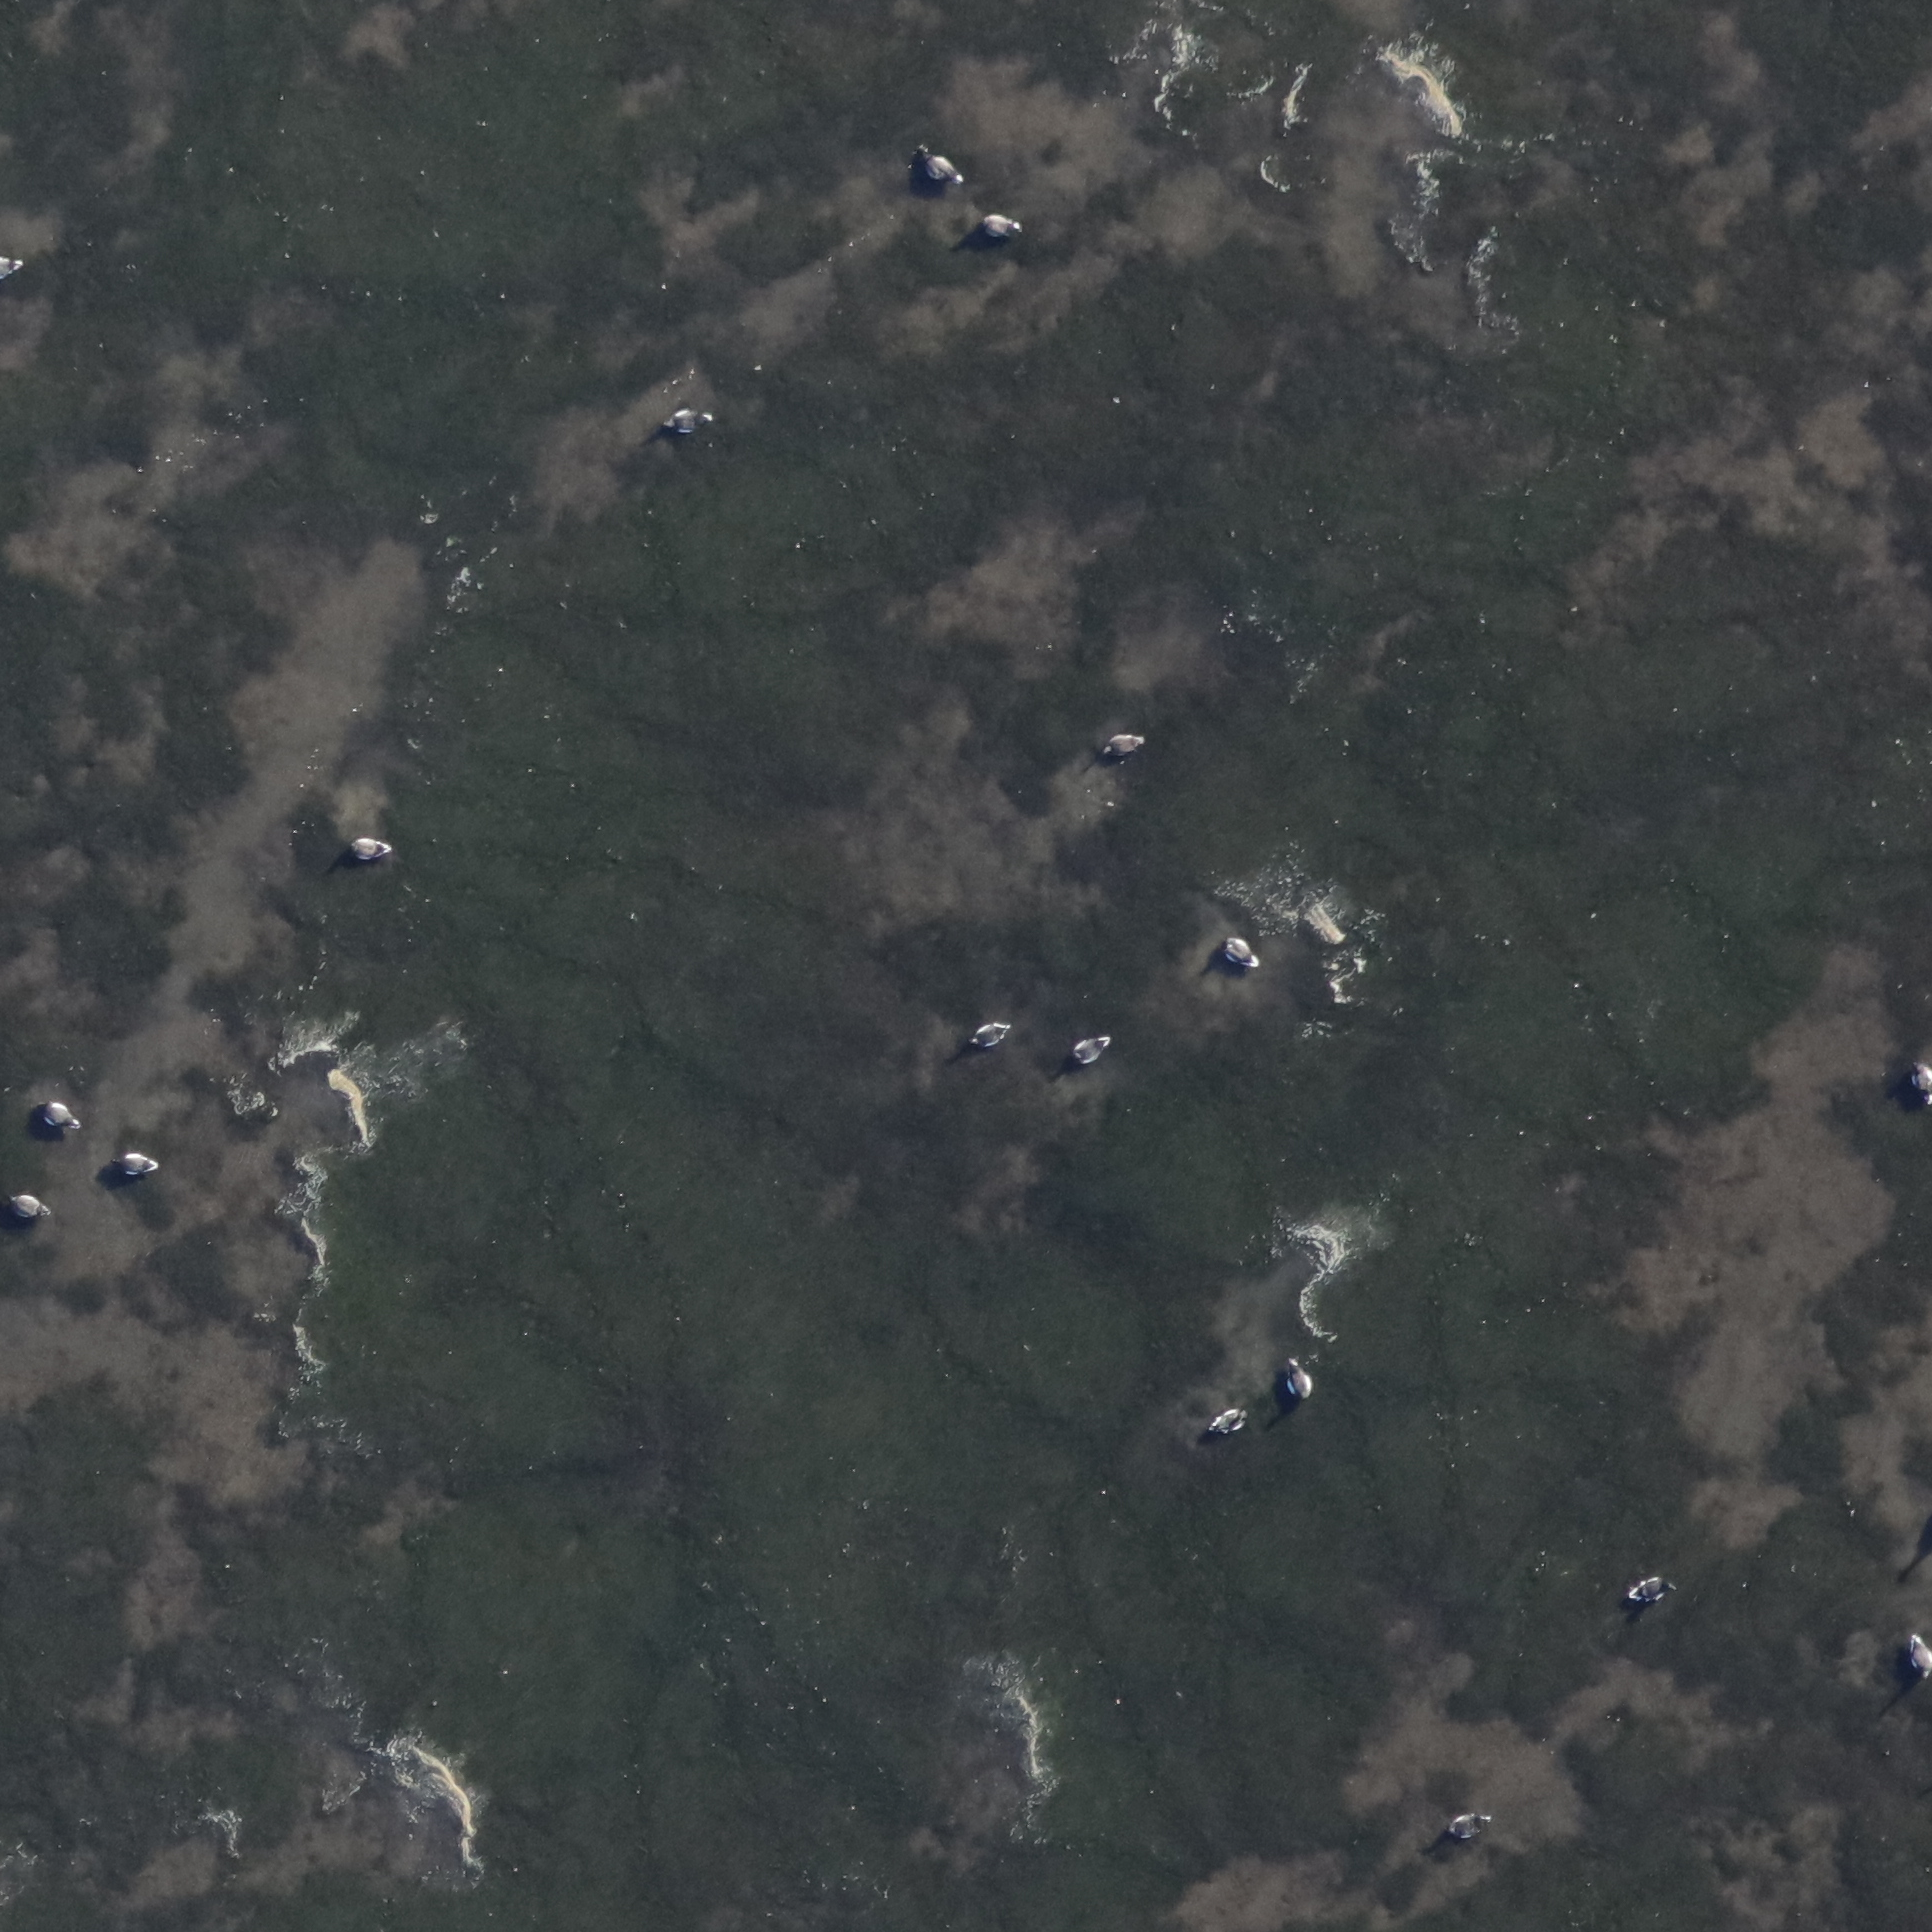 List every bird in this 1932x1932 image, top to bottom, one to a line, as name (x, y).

brant (939, 167)
brant (1002, 226)
brant (0, 268)
brant (687, 420)
brant (1120, 741)
brant (369, 848)
brant (1241, 952)
brant (988, 1035)
brant (1090, 1050)
brant (1925, 1079)
brant (60, 1115)
brant (136, 1164)
brant (28, 1206)
brant (1299, 1381)
brant (1228, 1419)
brant (1652, 1588)
brant (1922, 1656)
brant (1466, 1827)